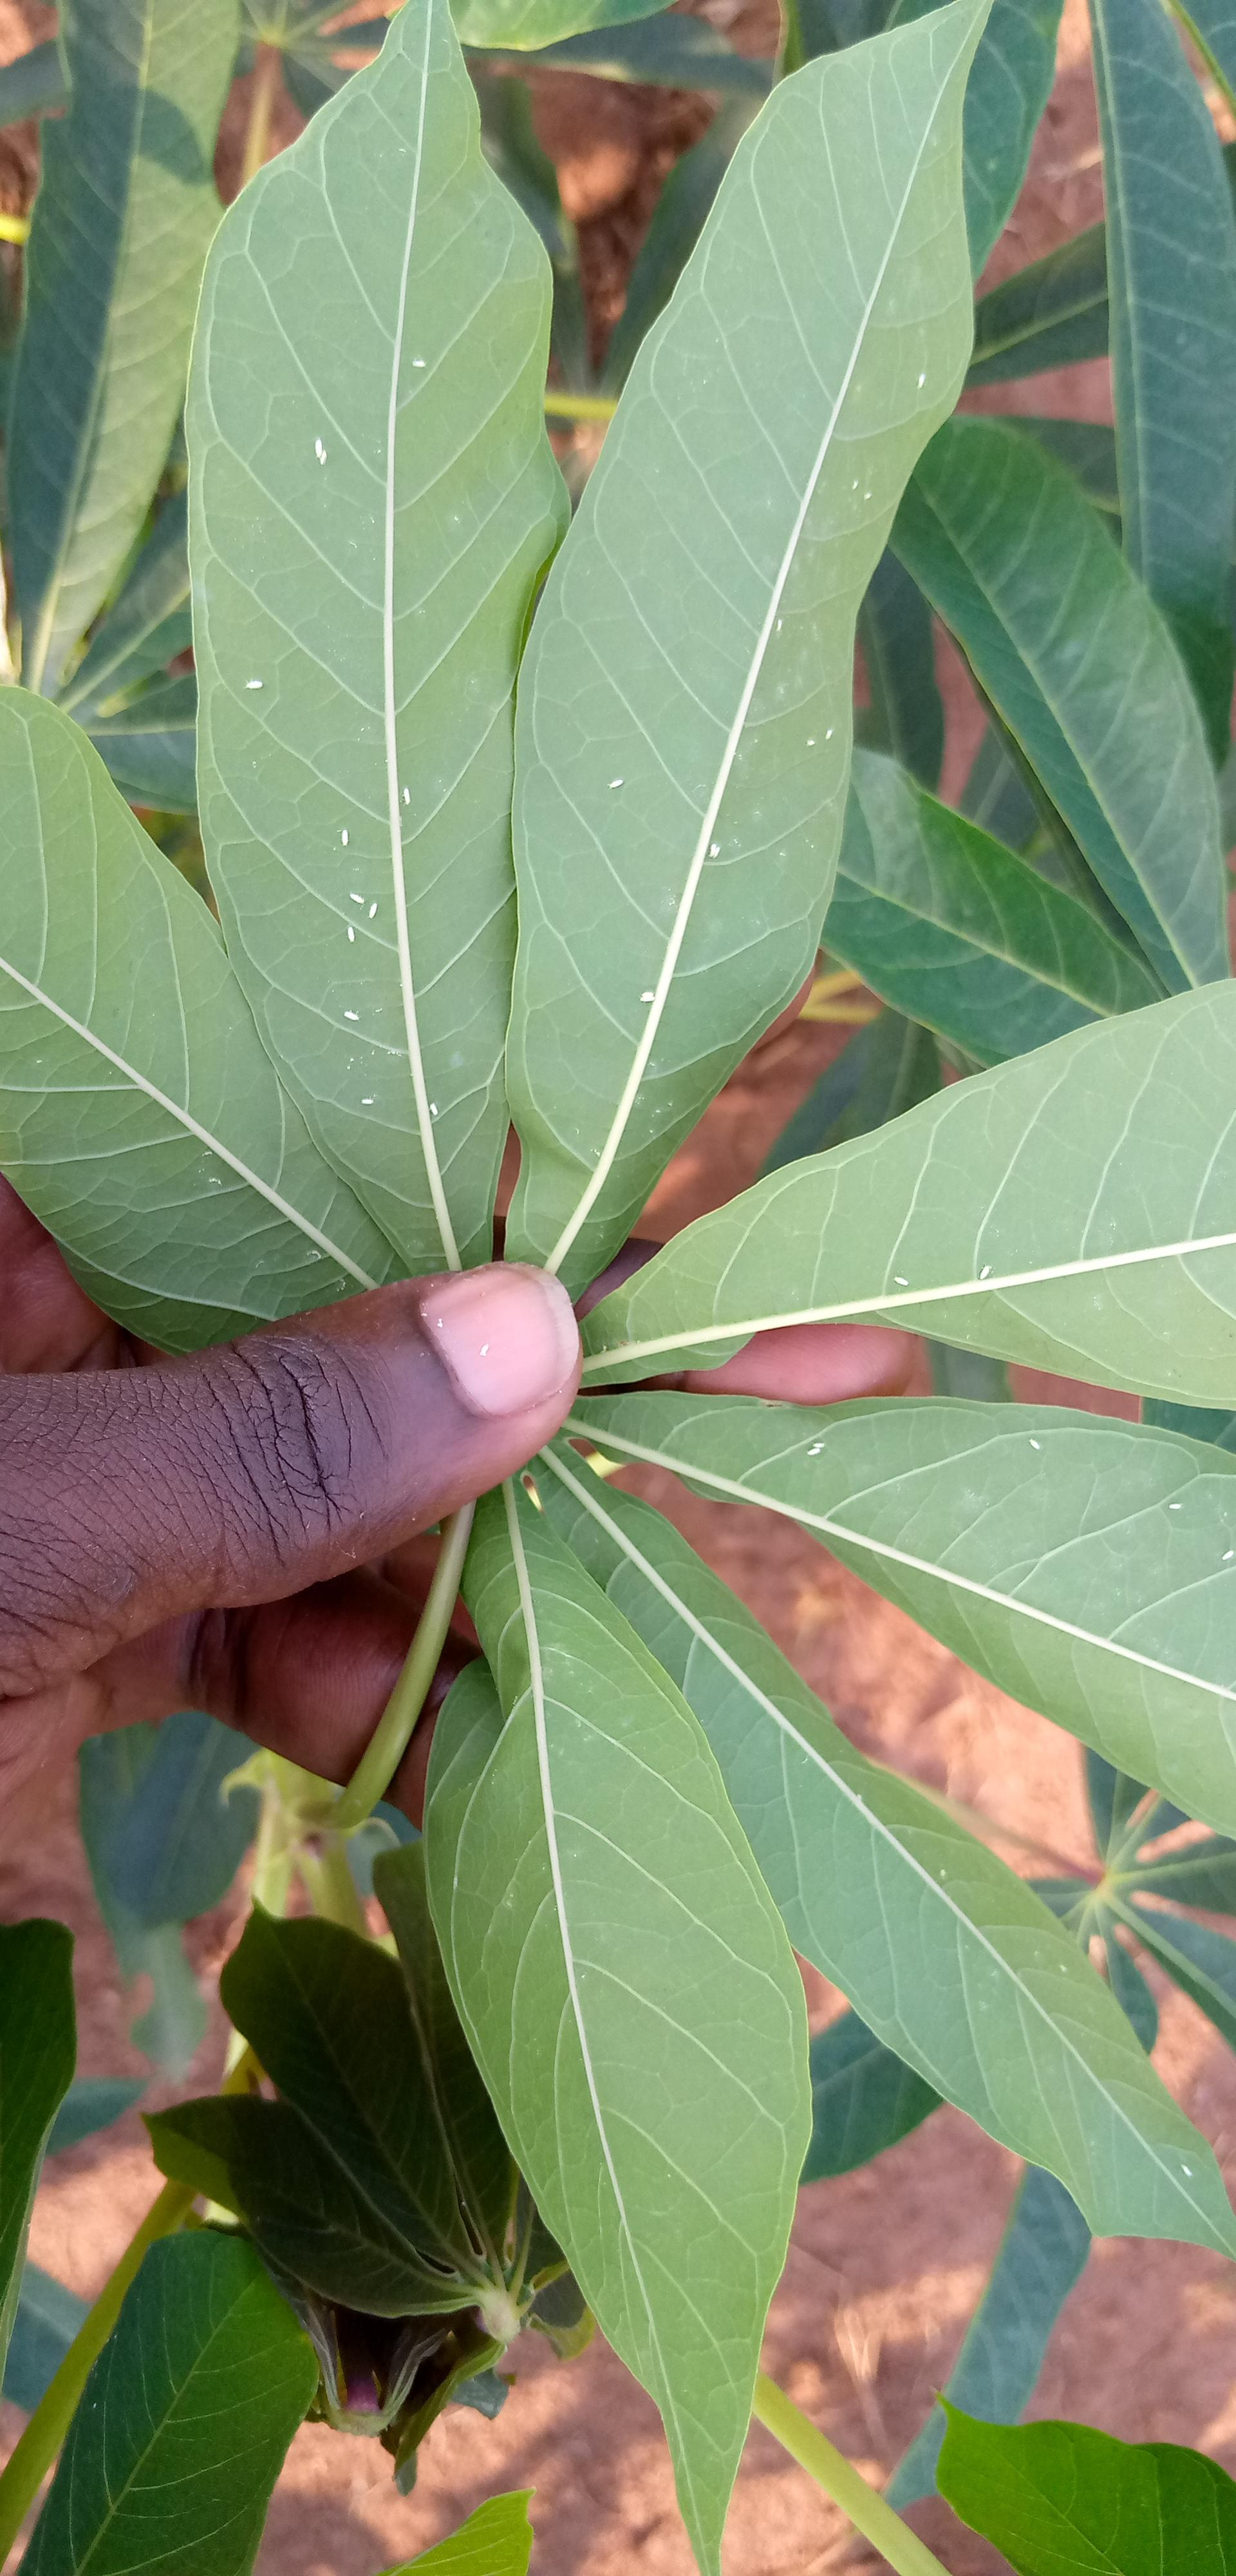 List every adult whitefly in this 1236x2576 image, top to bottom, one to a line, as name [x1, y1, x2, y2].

whitefly [409, 356, 430, 372]
whitefly [915, 371, 928, 390]
whitefly [313, 435, 329, 468]
whitefly [850, 478, 860, 492]
whitefly [862, 490, 872, 502]
whitefly [774, 615, 785, 634]
whitefly [243, 677, 263, 691]
whitefly [823, 726, 835, 743]
whitefly [803, 735, 818, 751]
whitefly [606, 775, 626, 791]
whitefly [400, 785, 413, 807]
whitefly [339, 827, 353, 849]
whitefly [707, 839, 722, 860]
whitefly [347, 891, 368, 906]
whitefly [366, 901, 380, 920]
whitefly [344, 923, 355, 947]
whitefly [637, 988, 657, 1004]
whitefly [342, 1009, 362, 1023]
whitefly [360, 1095, 376, 1108]
whitefly [426, 1100, 441, 1117]
whitefly [977, 1262, 991, 1281]
whitefly [893, 1274, 912, 1289]
whitefly [1027, 1435, 1042, 1452]
whitefly [811, 1440, 829, 1448]
whitefly [804, 1445, 823, 1457]
whitefly [1167, 1499, 1184, 1511]
whitefly [937, 1866, 948, 1879]
whitefly [1180, 2161, 1195, 2179]